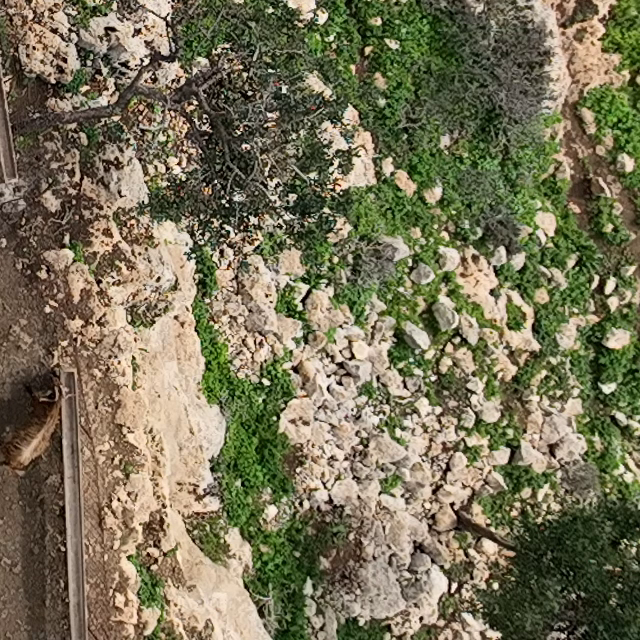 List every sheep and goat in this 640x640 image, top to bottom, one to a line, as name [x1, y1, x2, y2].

goat [0, 372, 64, 470]